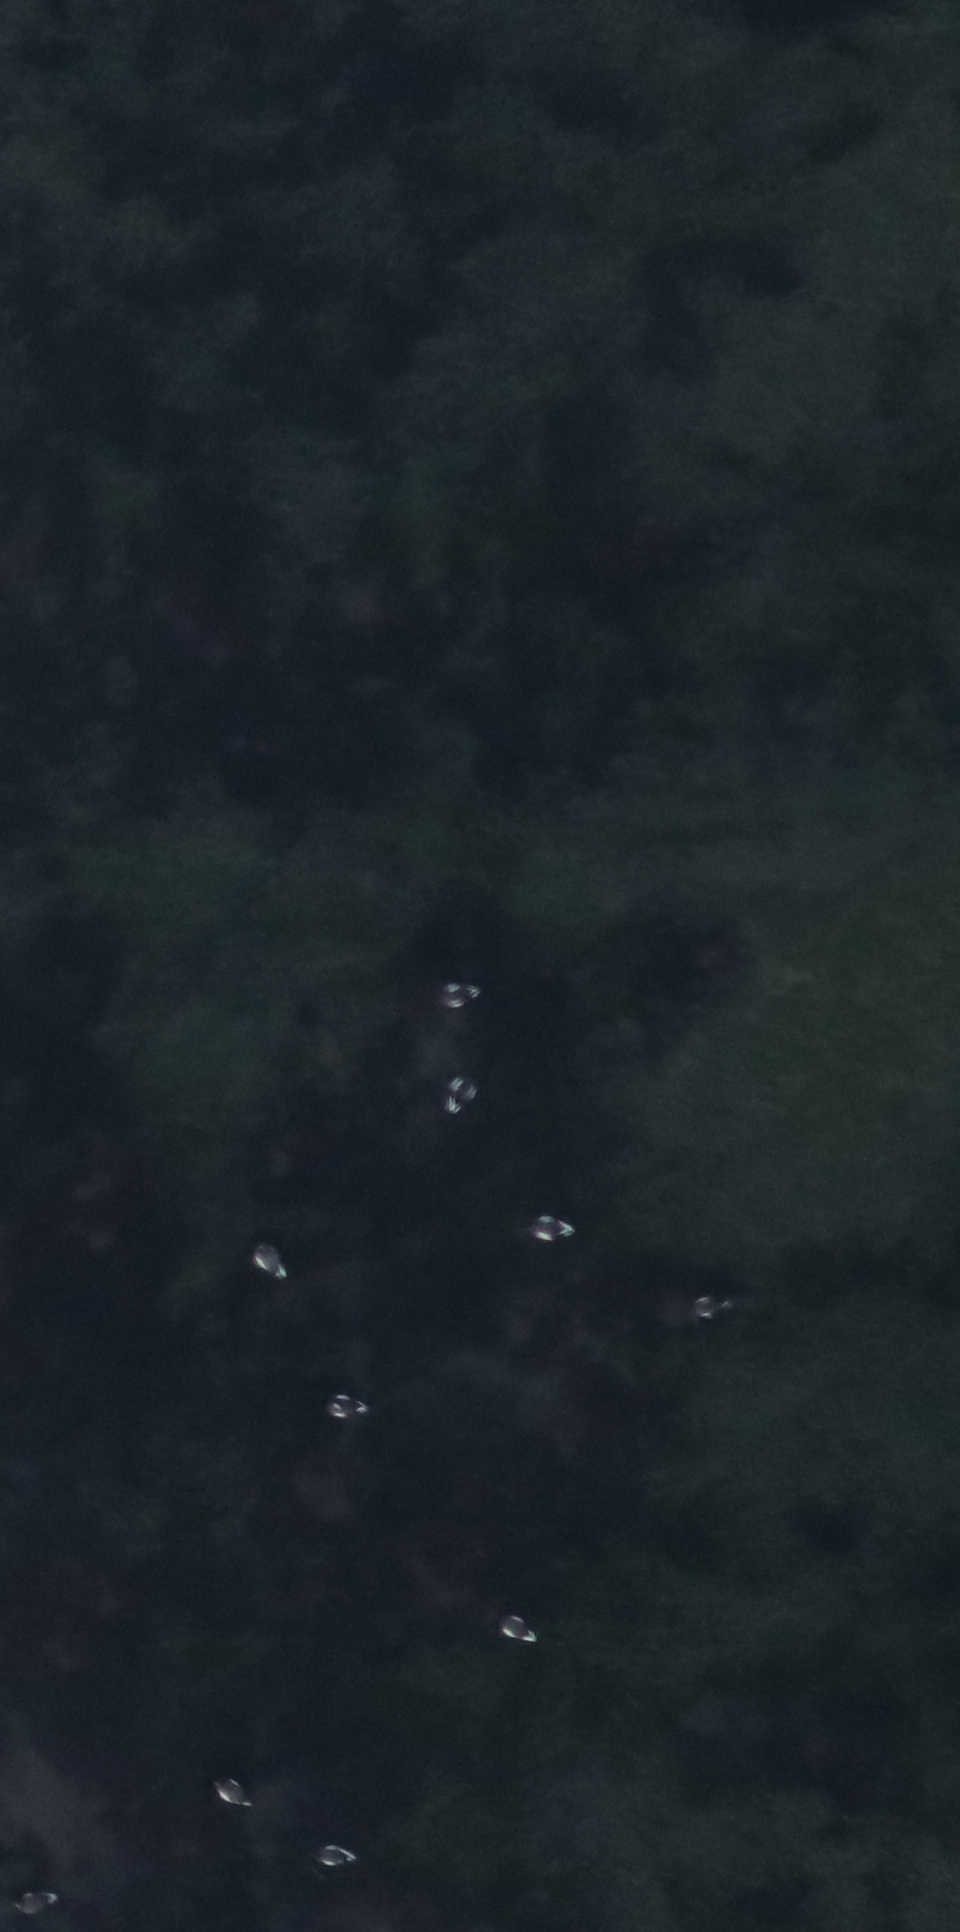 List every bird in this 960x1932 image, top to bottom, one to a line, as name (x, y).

brant (456, 995)
brant (460, 1090)
brant (548, 1227)
brant (268, 1257)
brant (708, 1306)
brant (346, 1405)
brant (515, 1627)
brant (231, 1790)
brant (335, 1856)
brant (33, 1900)